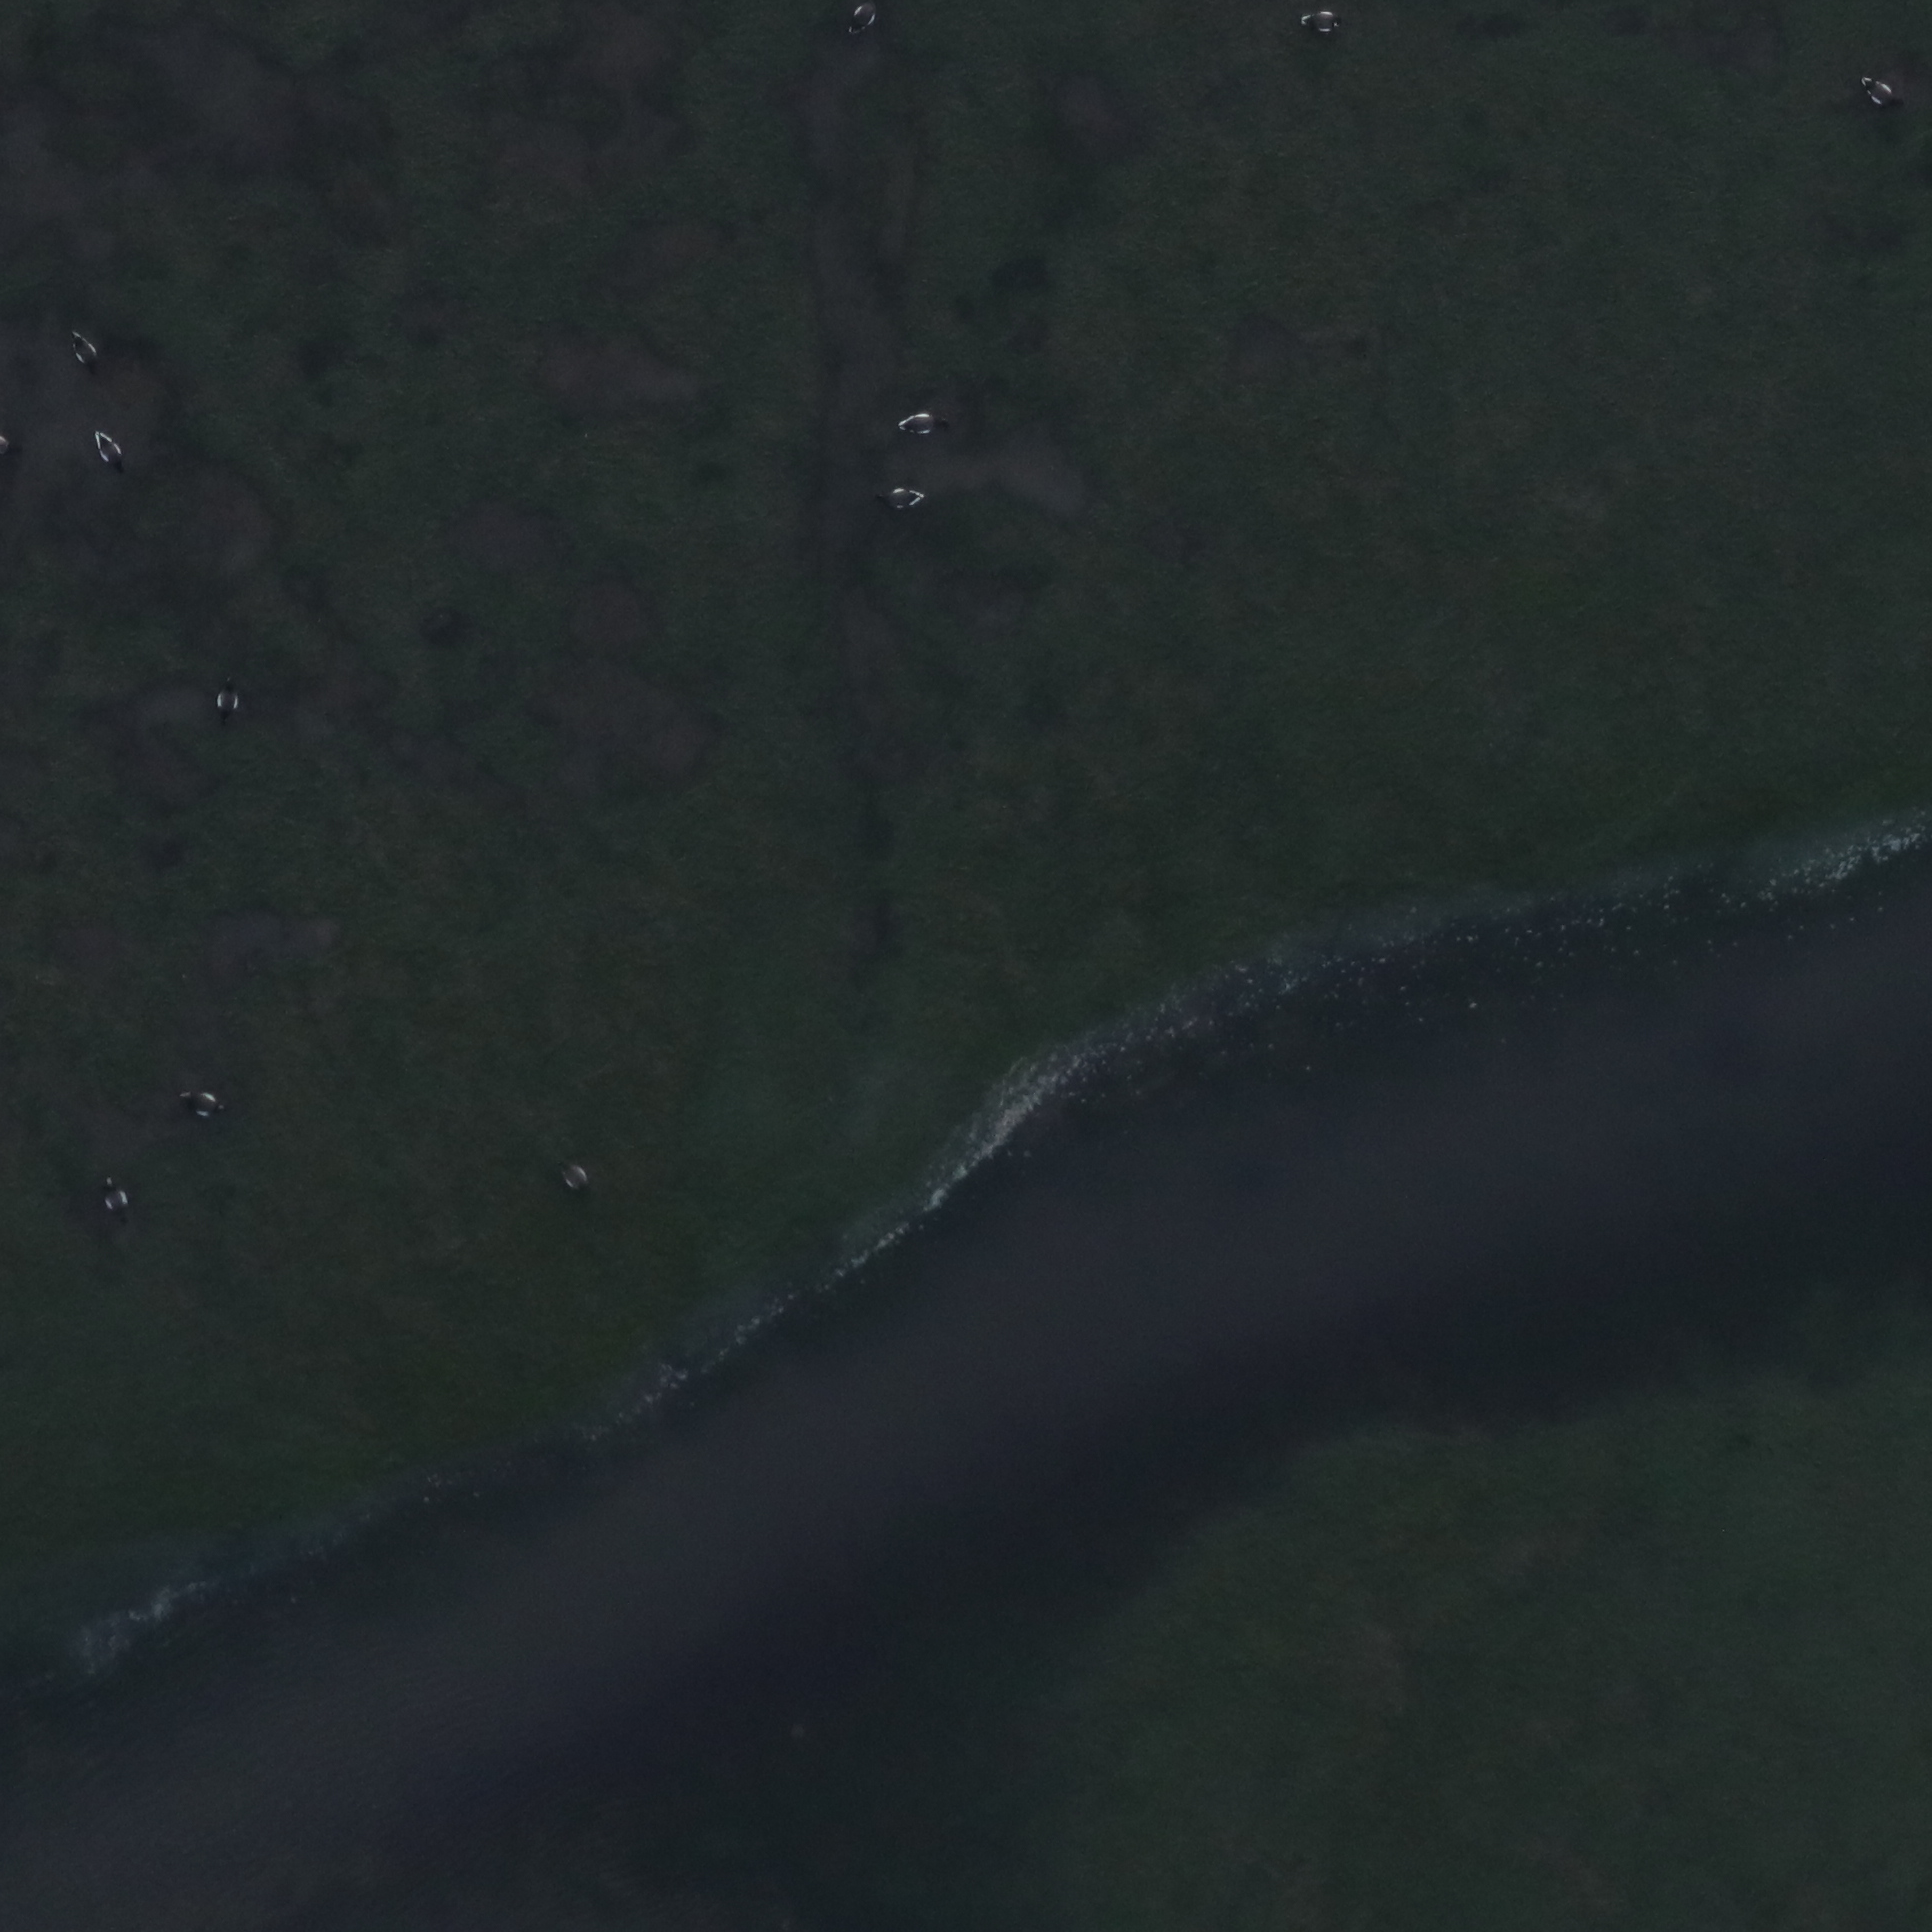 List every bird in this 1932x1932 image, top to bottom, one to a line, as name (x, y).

brant (863, 18)
brant (1322, 21)
brant (1880, 93)
brant (83, 351)
brant (920, 424)
brant (109, 452)
brant (900, 498)
brant (227, 699)
brant (204, 1106)
brant (574, 1178)
brant (114, 1197)